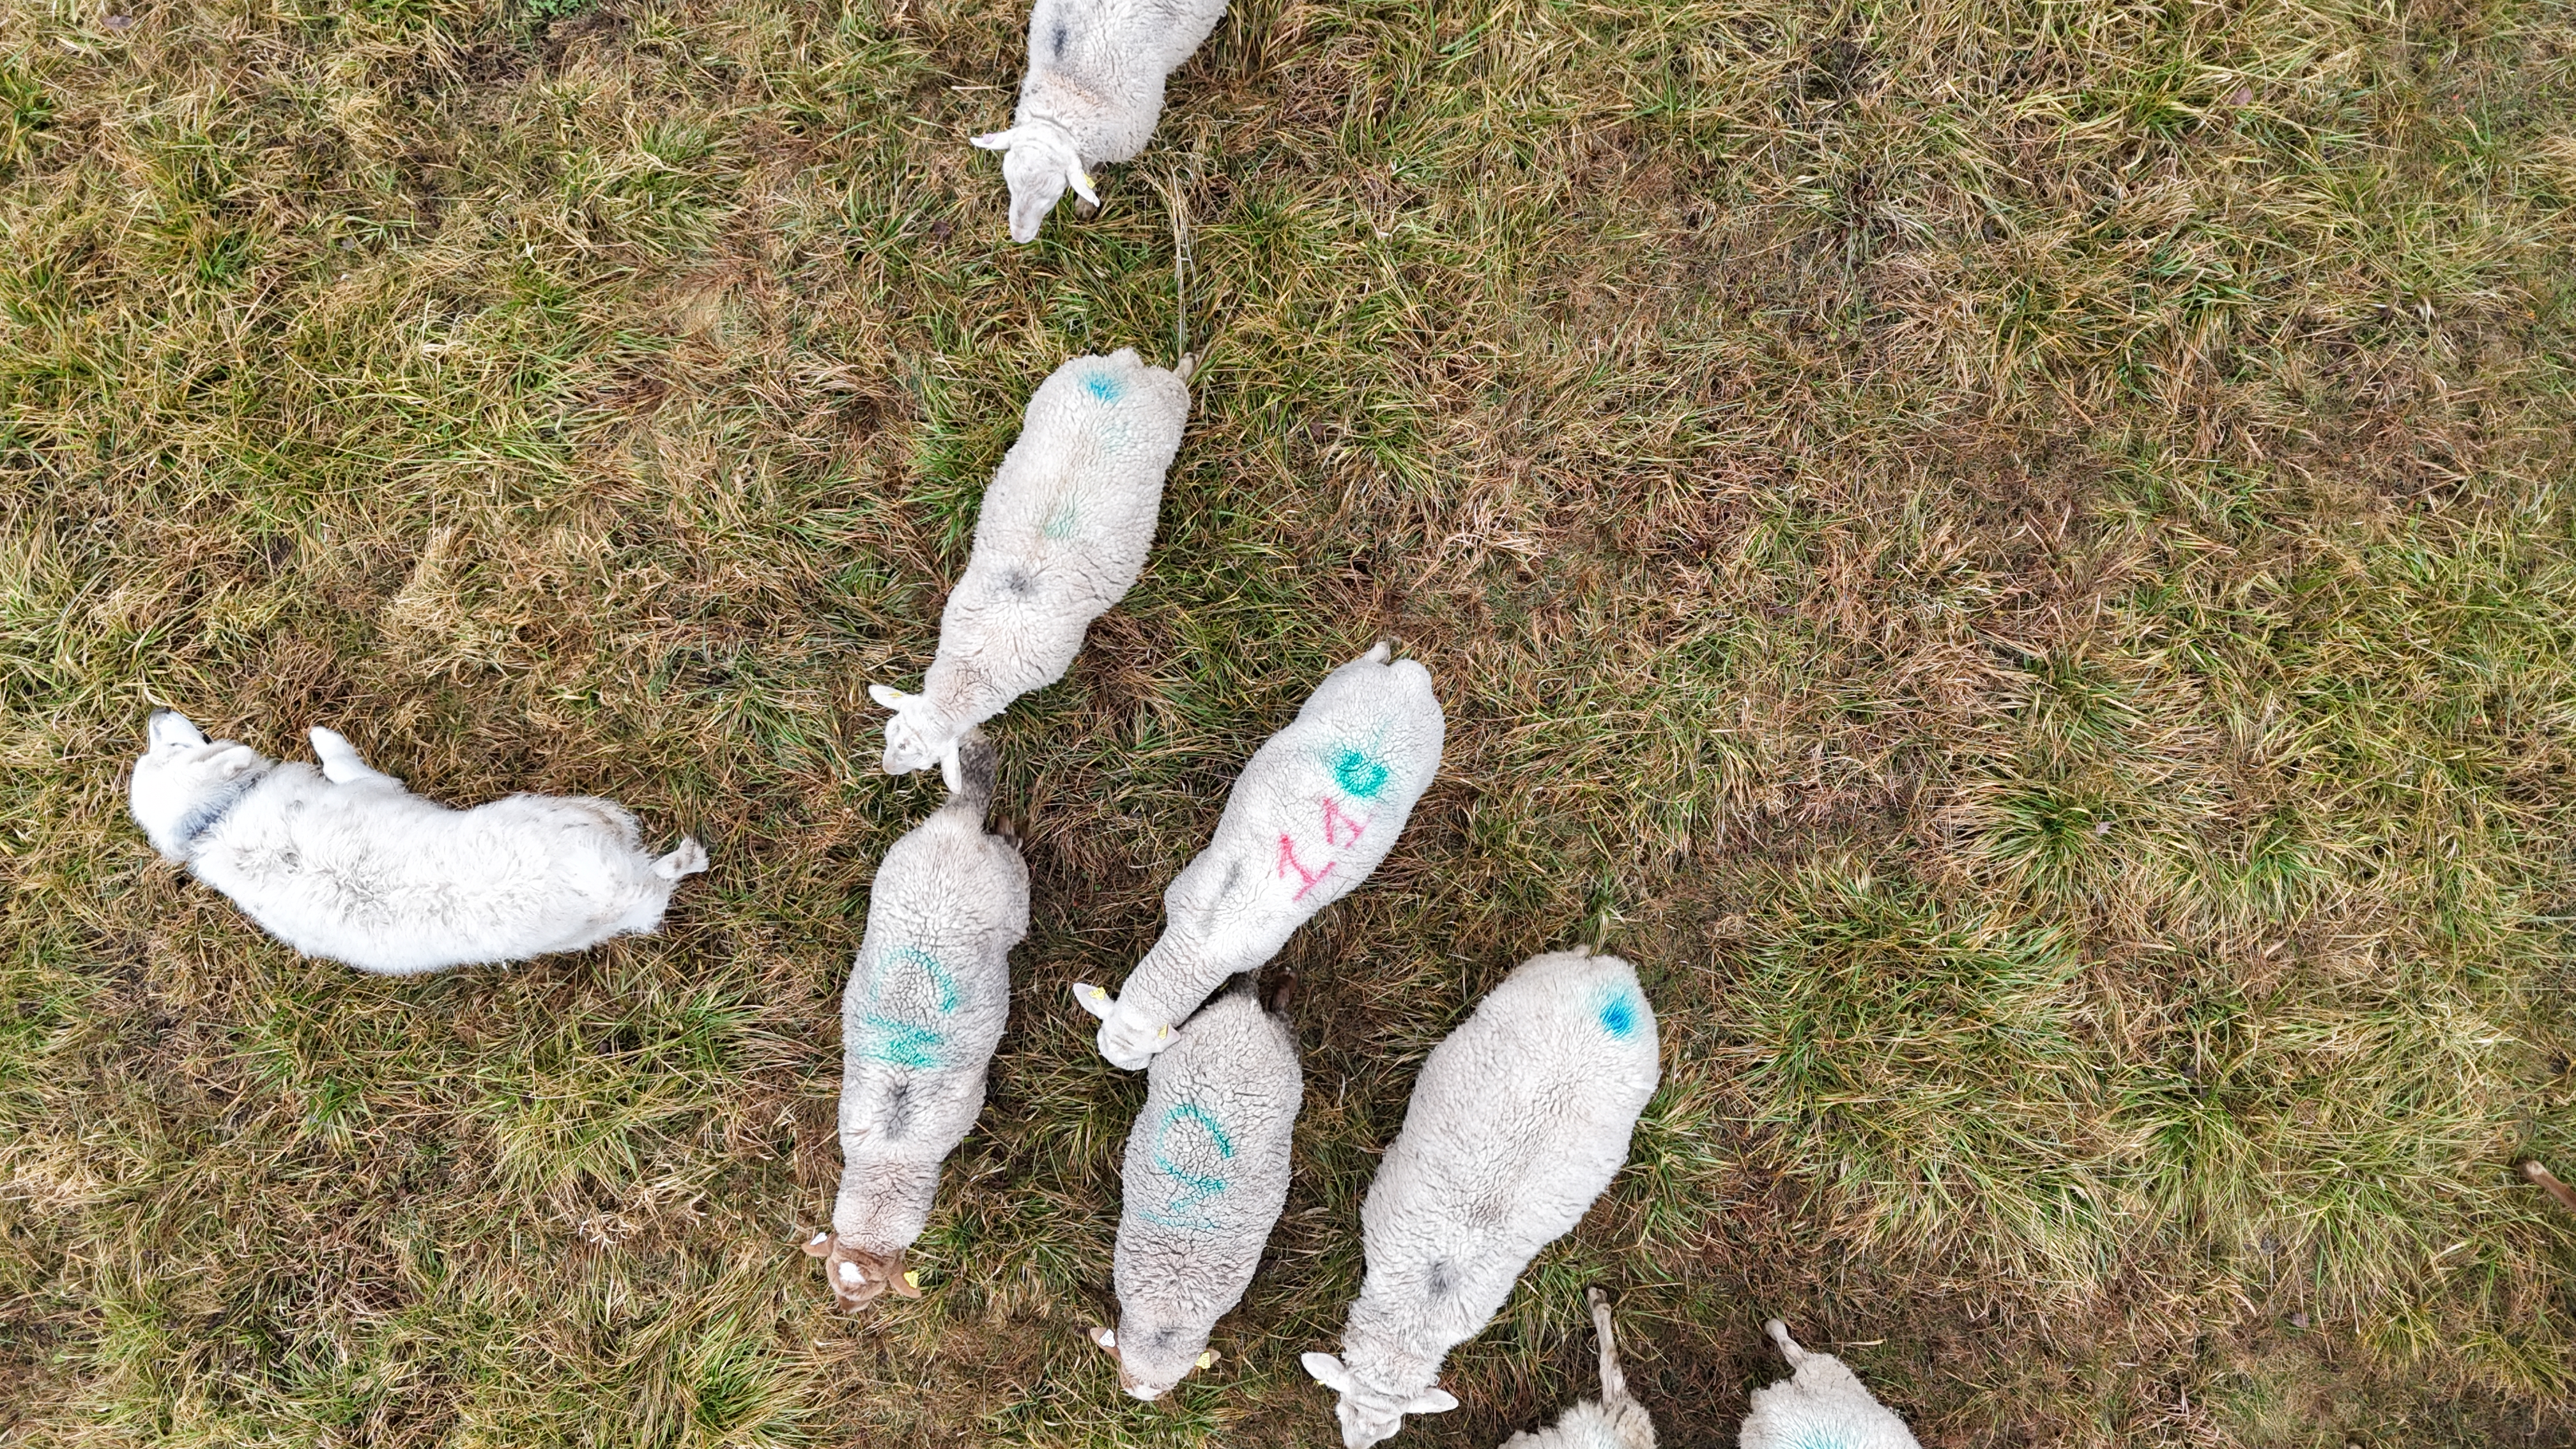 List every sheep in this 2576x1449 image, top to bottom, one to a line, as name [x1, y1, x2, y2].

sheep [969, 0, 1233, 245]
sheep [863, 346, 1198, 796]
sheep [1072, 640, 1445, 1071]
sheep [800, 734, 1030, 1314]
sheep [1300, 943, 1662, 1449]
sheep [1088, 977, 1303, 1403]
sheep [1497, 1283, 1658, 1447]
sheep [1736, 1319, 1924, 1449]